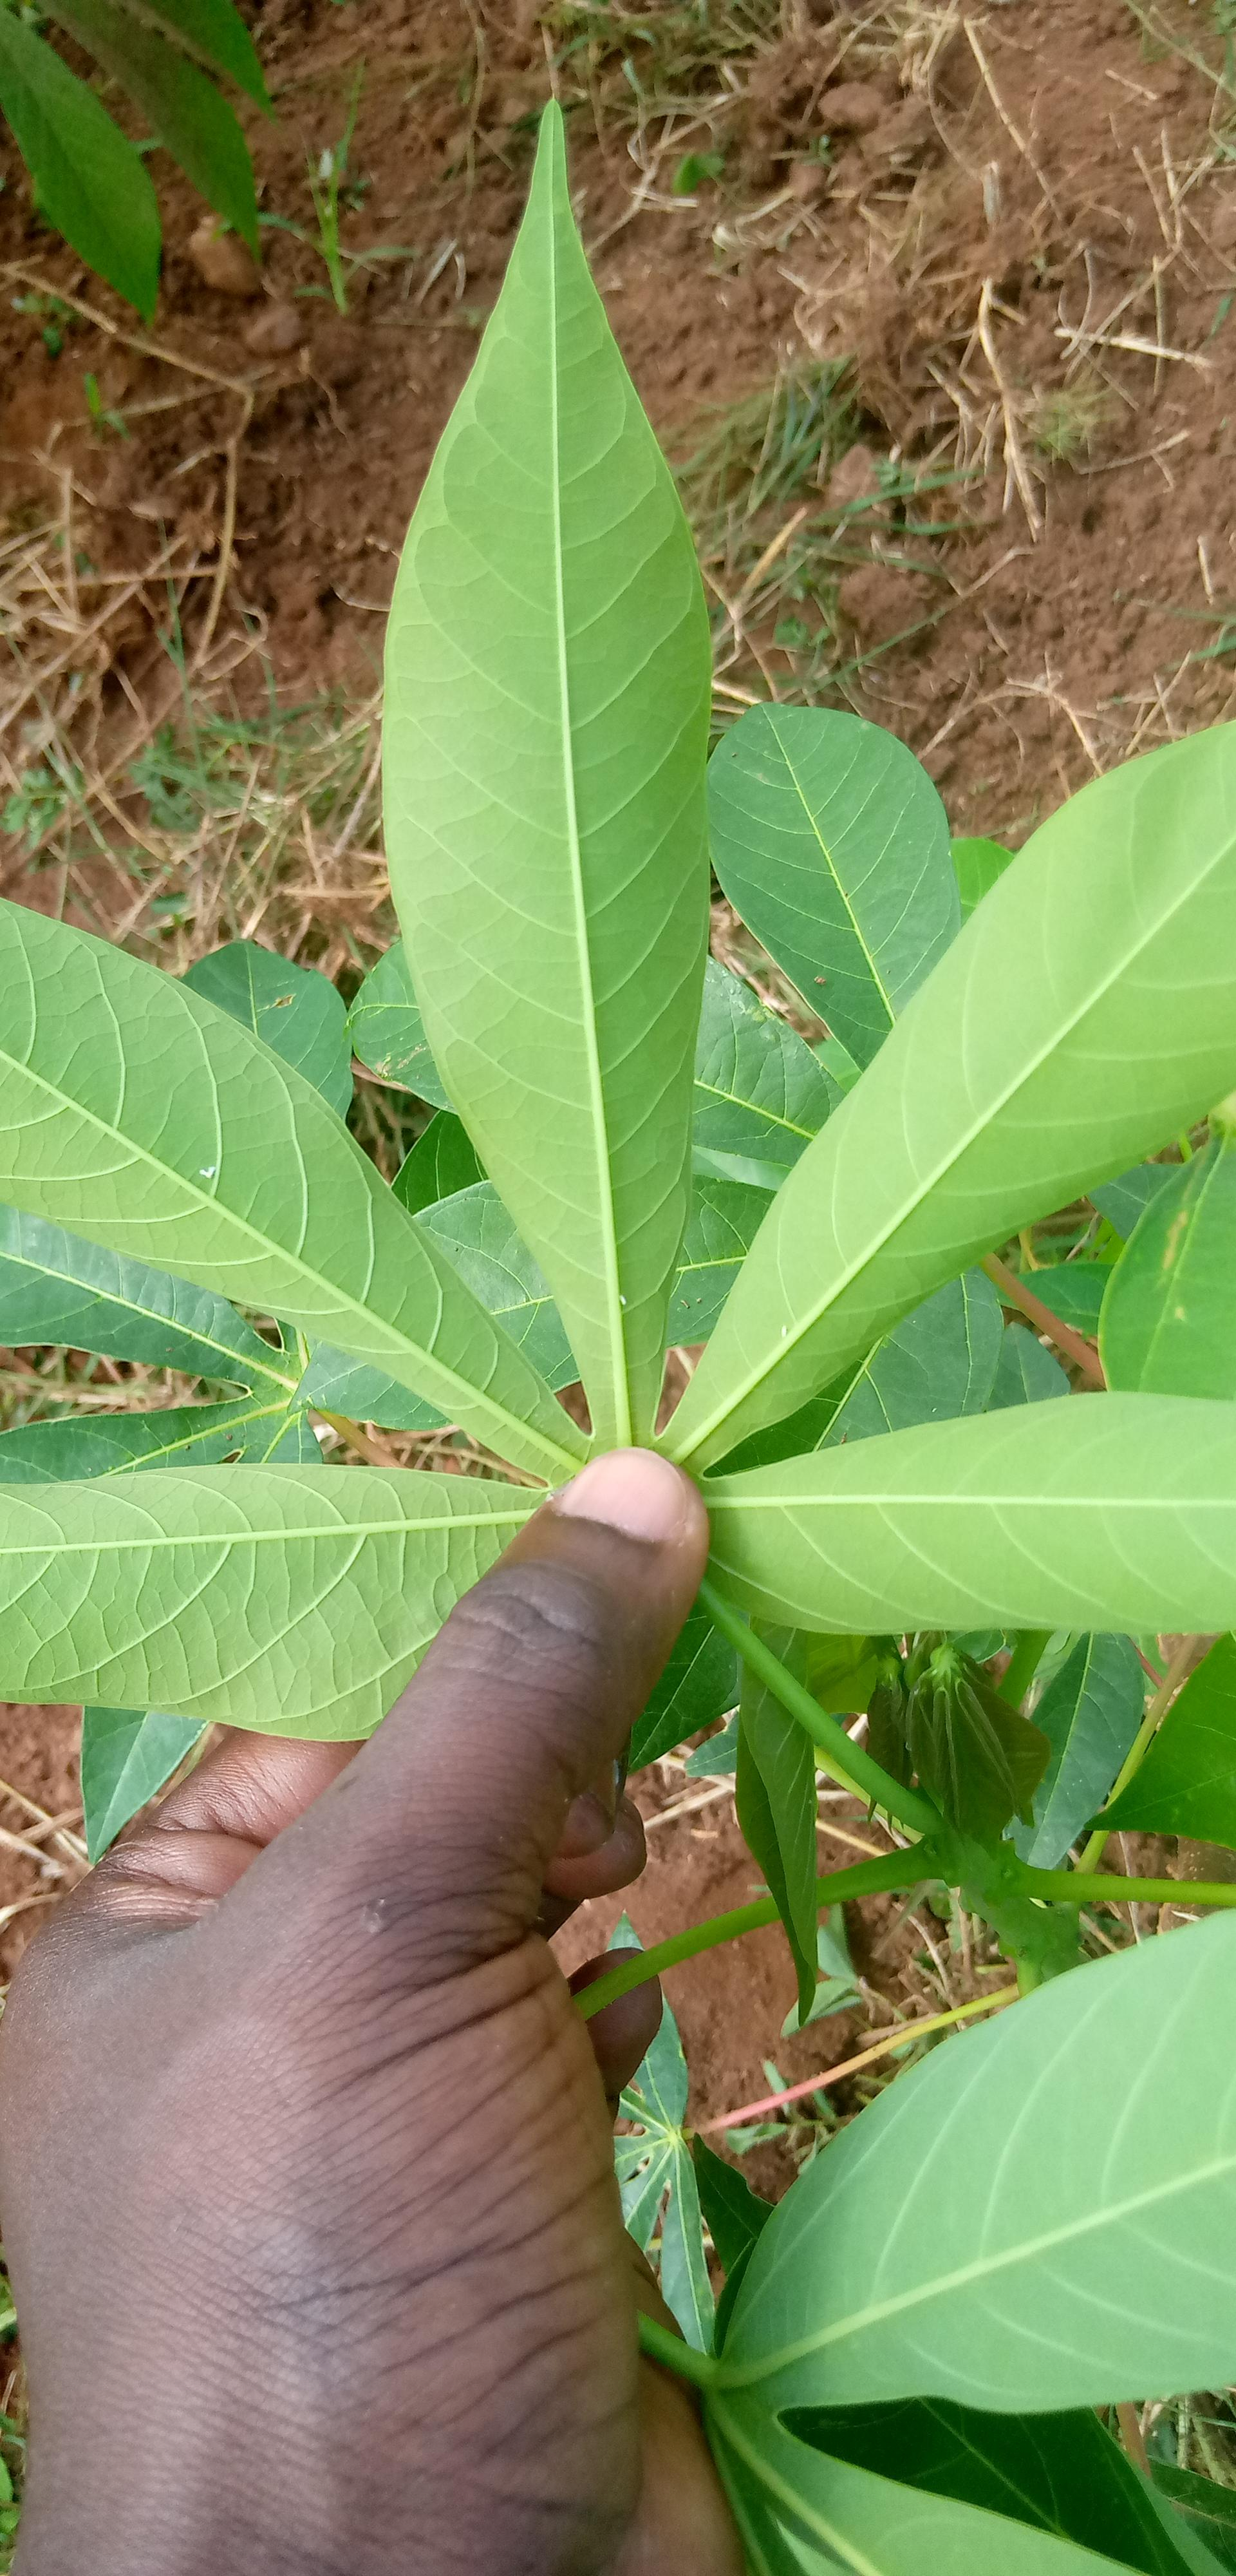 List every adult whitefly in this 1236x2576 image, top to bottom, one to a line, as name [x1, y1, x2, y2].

whitefly [197, 1163, 216, 1180]
whitefly [616, 1293, 628, 1307]
whitefly [780, 1323, 789, 1340]